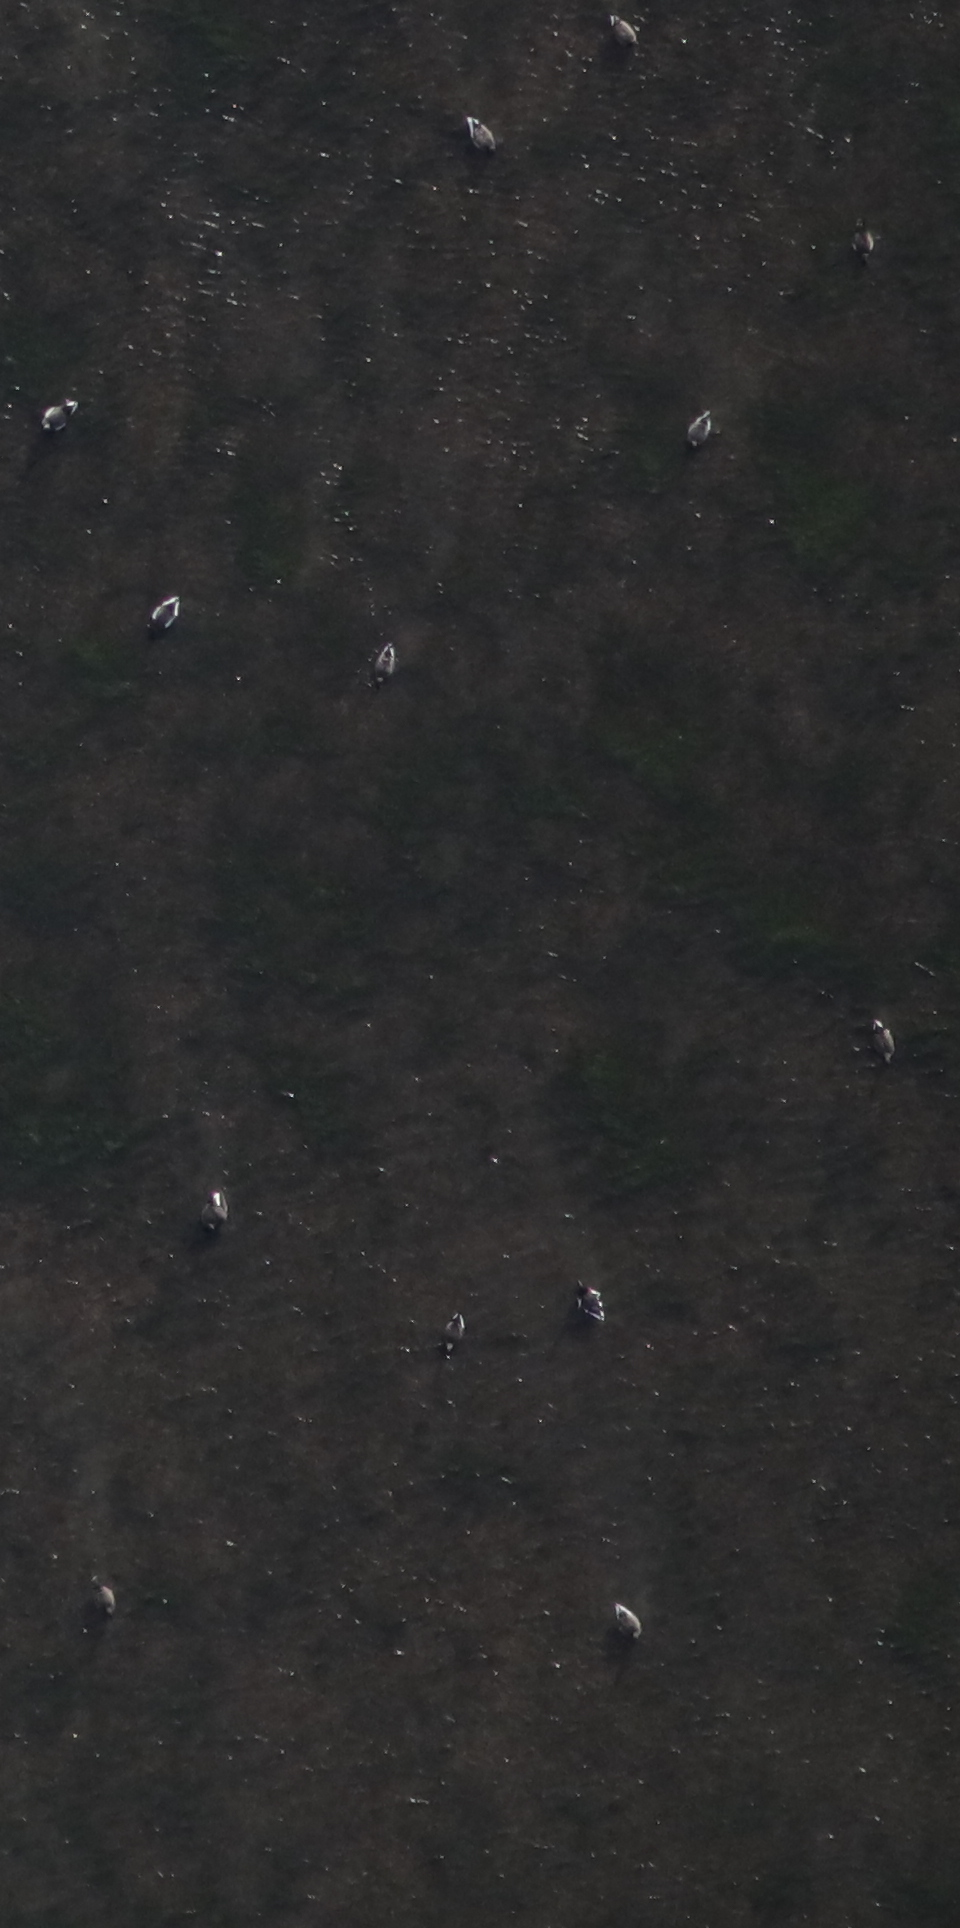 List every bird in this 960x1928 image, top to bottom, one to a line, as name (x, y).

brant (625, 30)
brant (483, 135)
brant (863, 241)
brant (59, 416)
brant (698, 433)
brant (164, 616)
brant (383, 670)
brant (875, 1043)
brant (214, 1213)
brant (589, 1304)
brant (451, 1330)
brant (105, 1599)
brant (630, 1628)